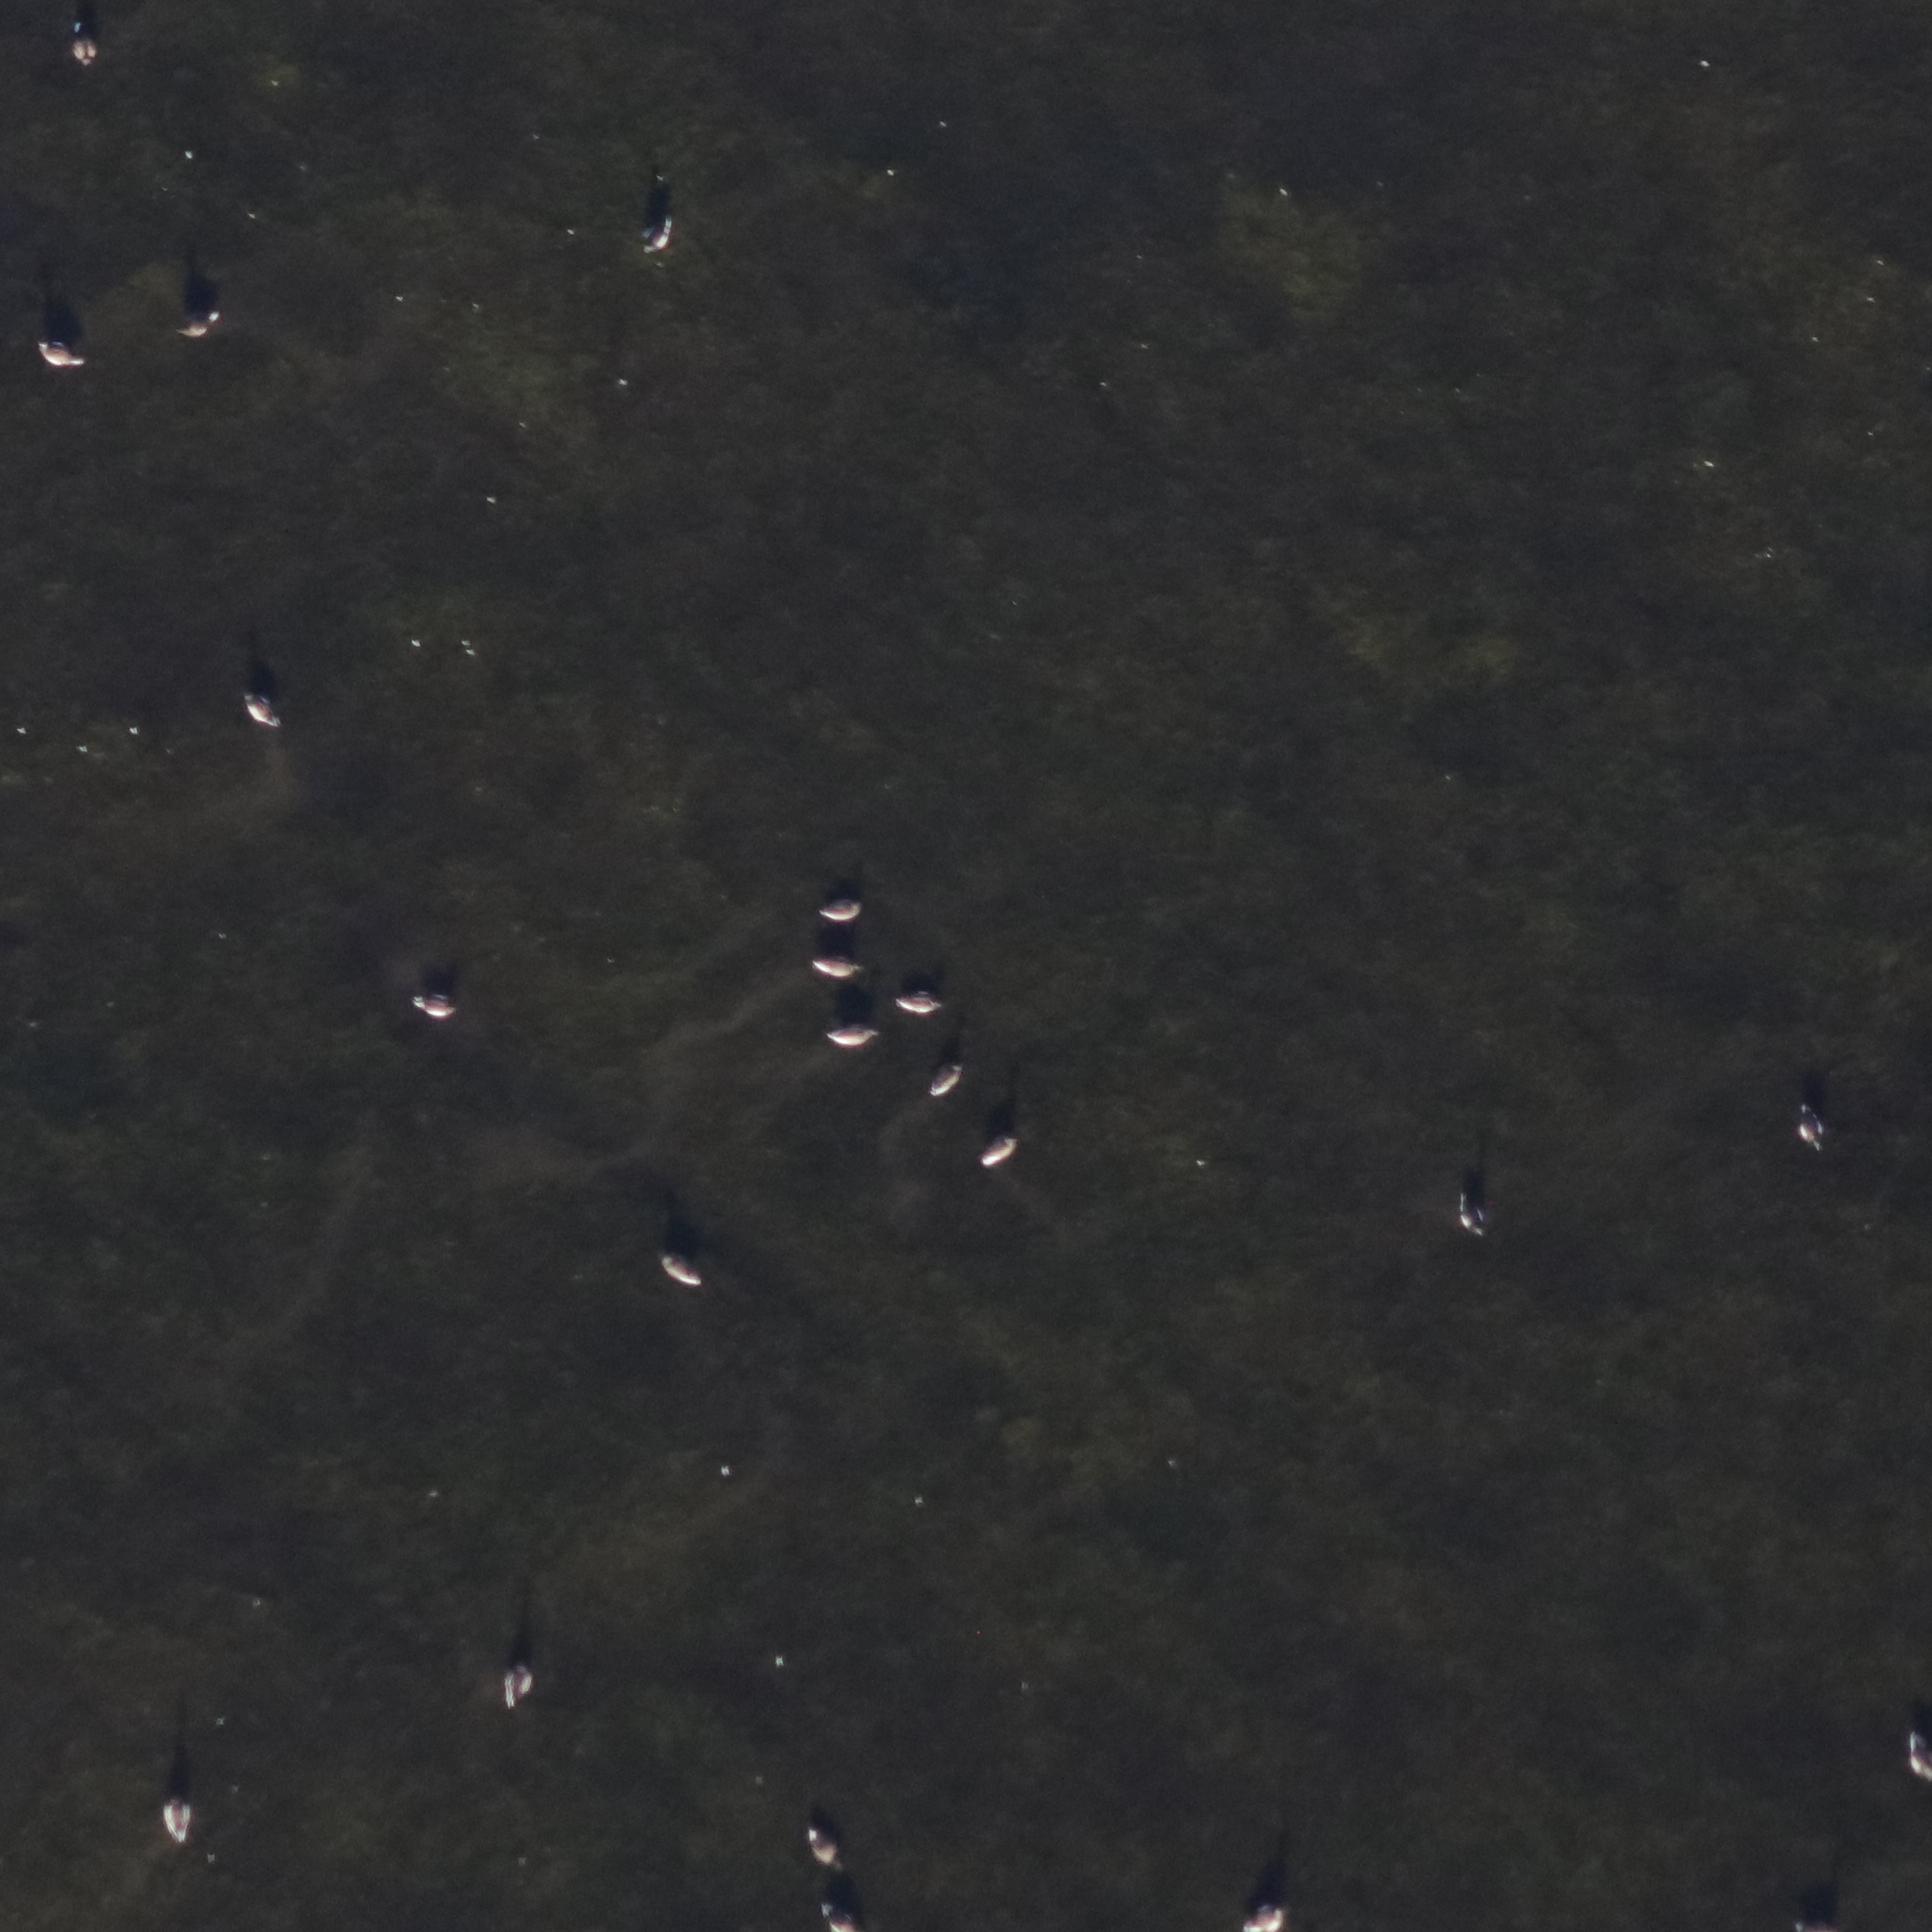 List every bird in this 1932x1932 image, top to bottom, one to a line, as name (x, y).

brant (85, 44)
brant (657, 234)
brant (199, 322)
brant (60, 351)
brant (262, 707)
other bird (845, 909)
other bird (838, 969)
other bird (925, 1002)
brant (439, 1006)
other bird (854, 1038)
other bird (945, 1077)
brant (1809, 1127)
other bird (1002, 1152)
brant (1472, 1212)
other bird (680, 1271)
brant (515, 1681)
brant (1923, 1756)
brant (177, 1816)
brant (824, 1847)
brant (1266, 1916)
brant (845, 1923)